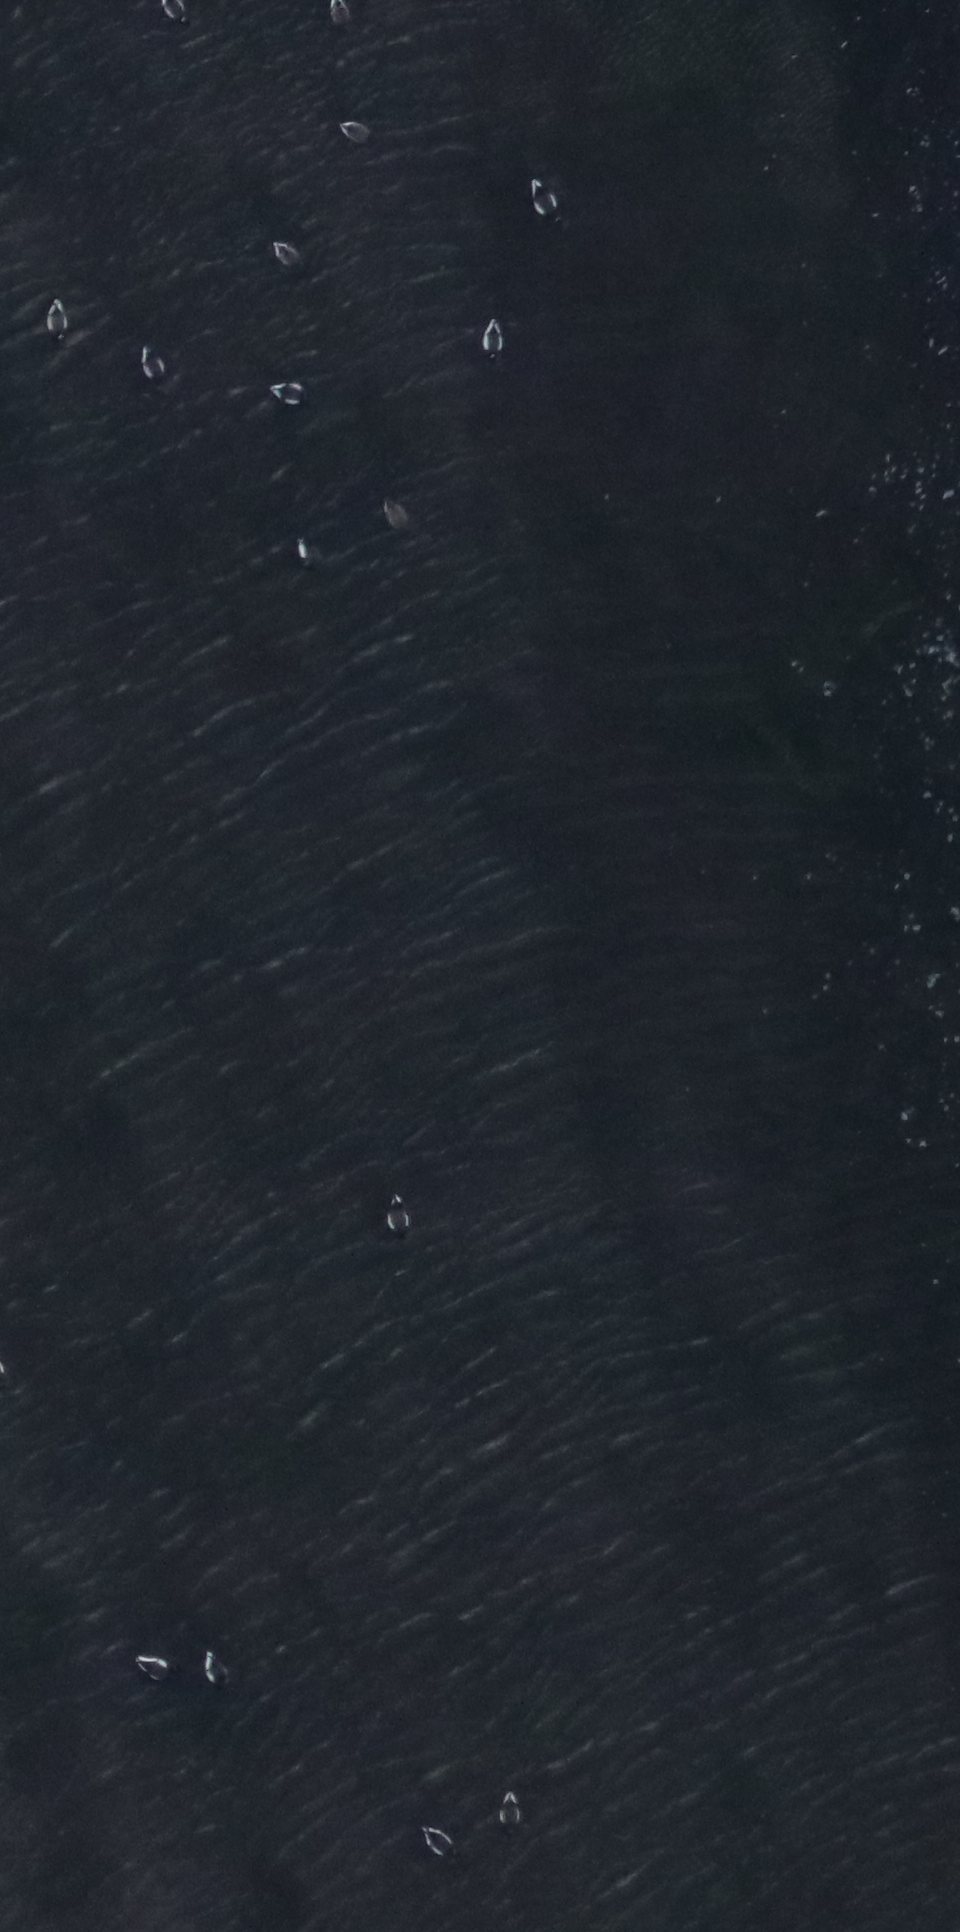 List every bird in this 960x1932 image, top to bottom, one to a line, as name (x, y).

brant (174, 8)
brant (340, 11)
brant (357, 133)
brant (544, 199)
brant (288, 256)
brant (55, 319)
brant (493, 341)
brant (153, 365)
brant (291, 395)
brant (394, 515)
brant (307, 554)
brant (399, 1217)
brant (215, 1667)
brant (156, 1668)
brant (509, 1812)
brant (439, 1842)